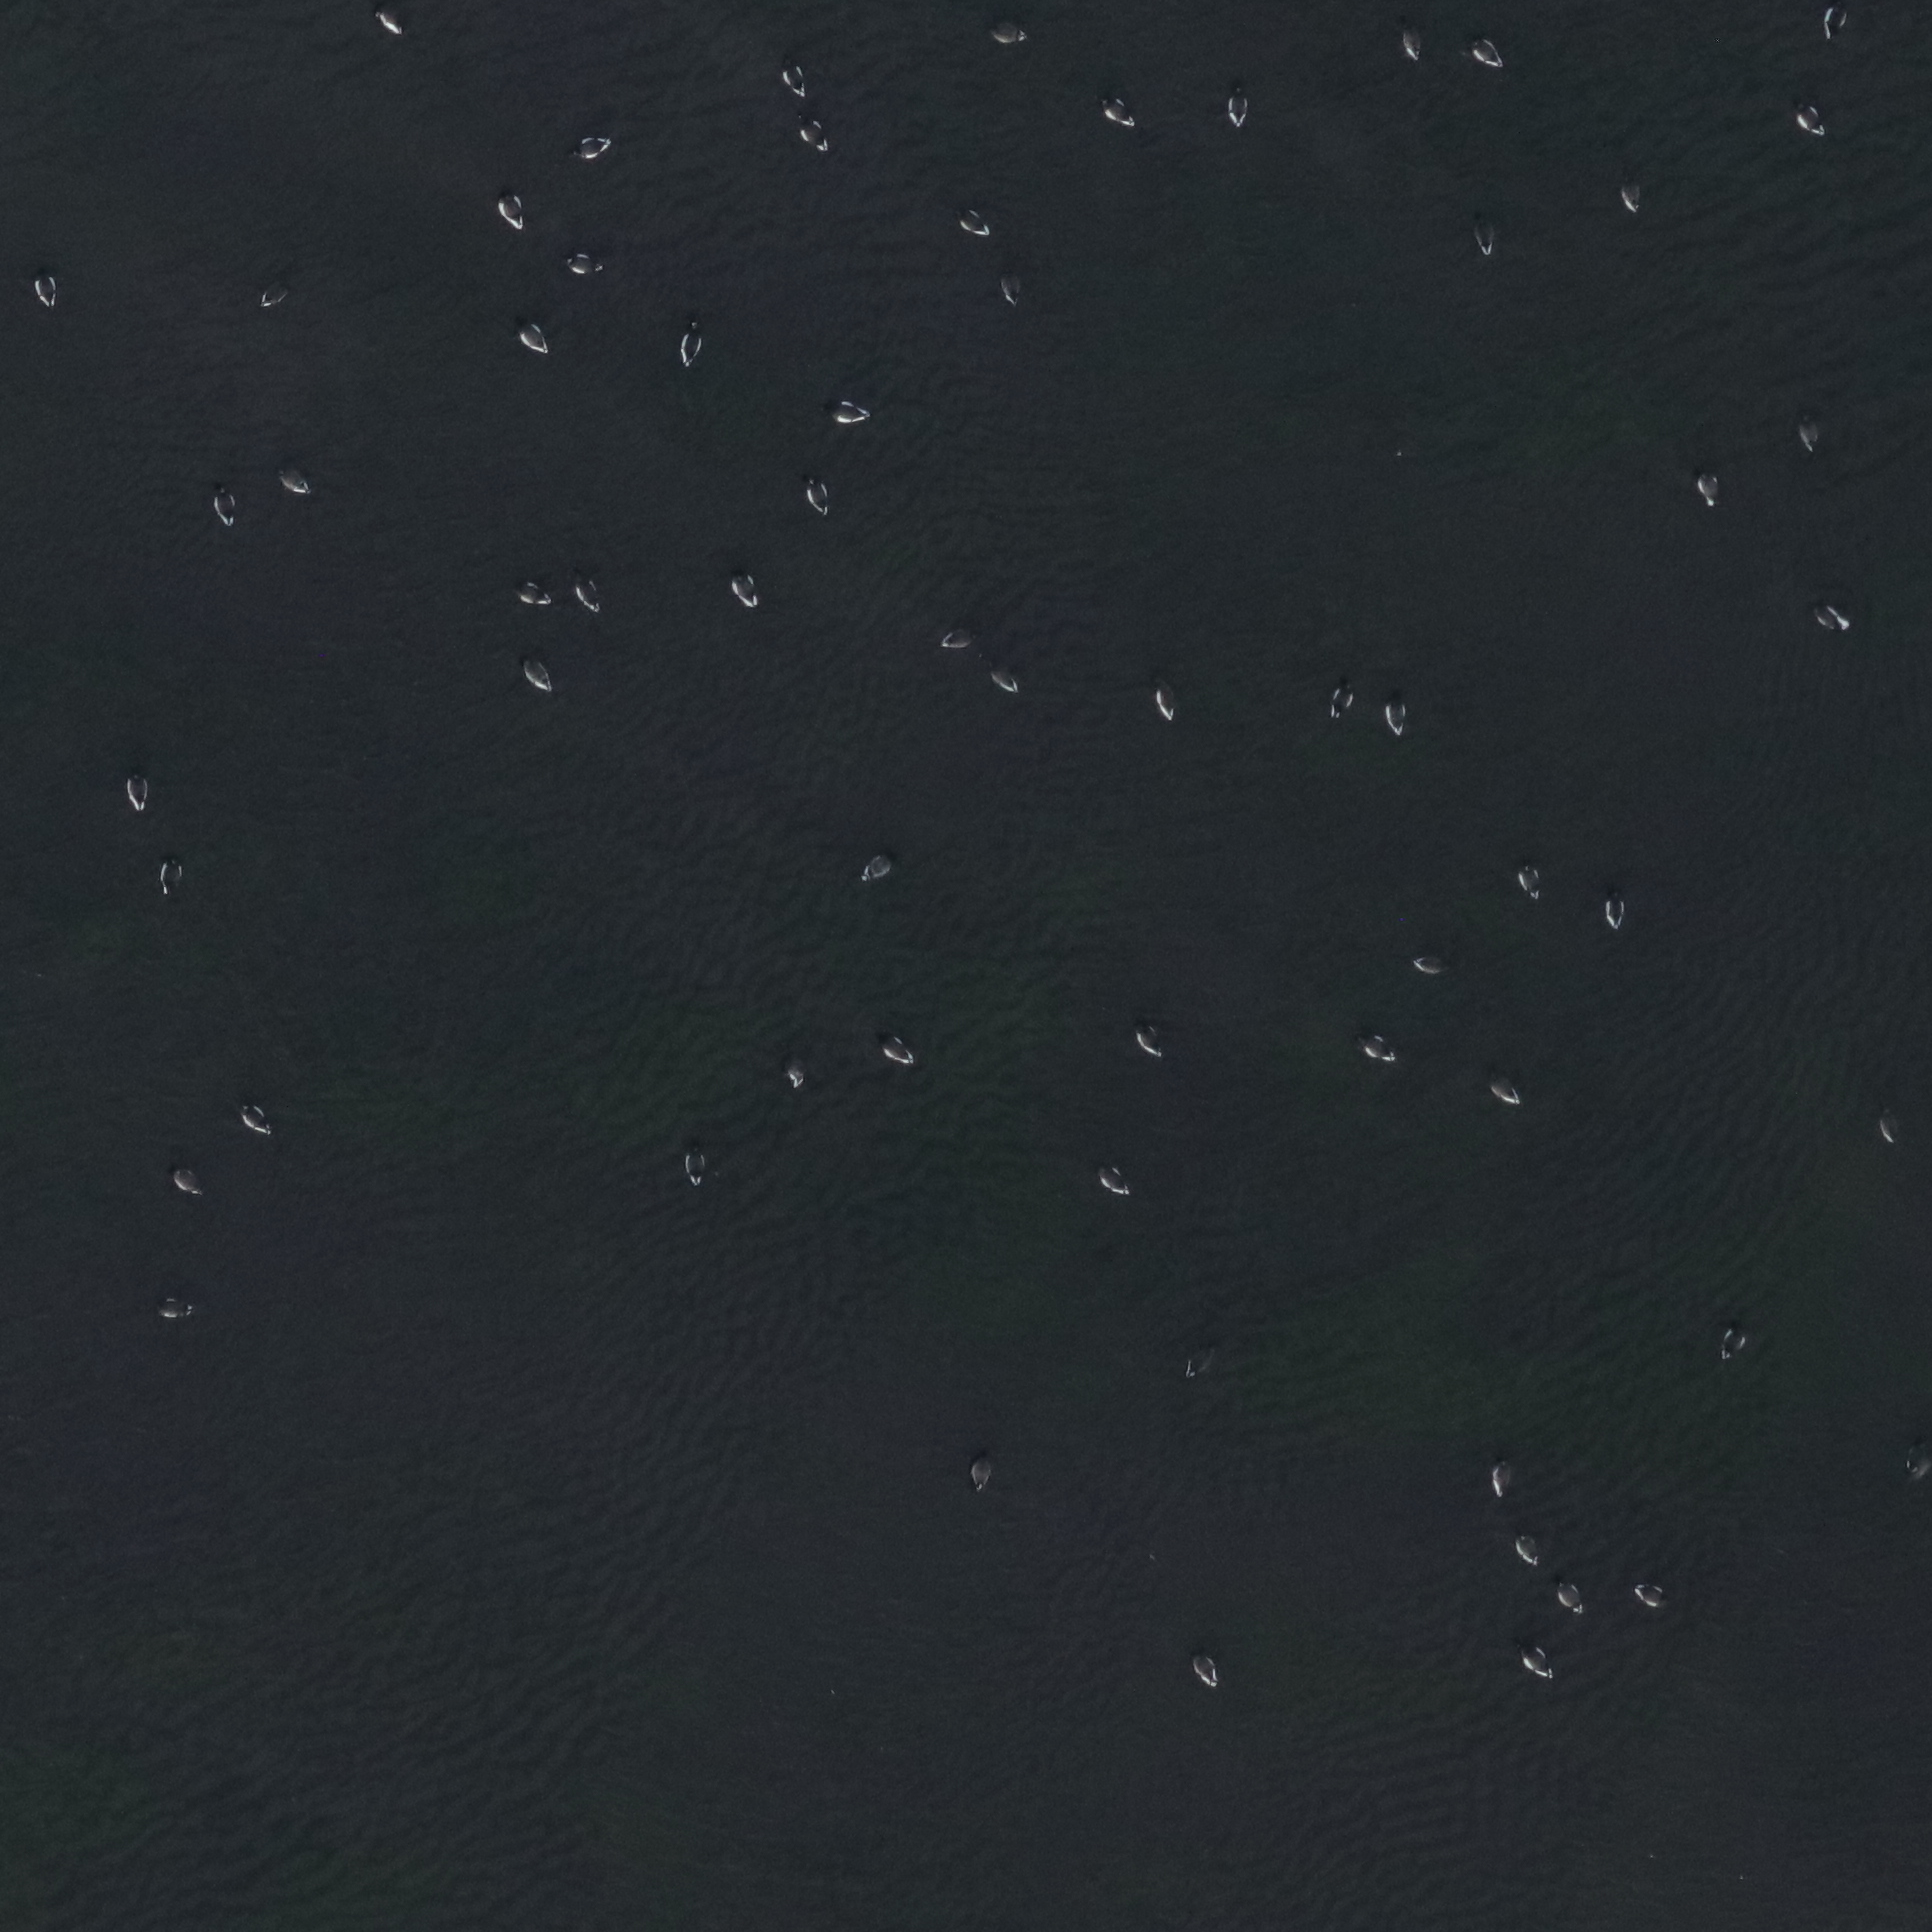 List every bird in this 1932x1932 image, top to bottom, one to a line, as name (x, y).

brant (391, 19)
brant (1839, 19)
brant (1006, 32)
brant (1407, 37)
brant (1484, 51)
brant (794, 79)
brant (1236, 108)
brant (1117, 112)
brant (1808, 119)
brant (814, 137)
brant (591, 146)
brant (1633, 193)
brant (511, 211)
brant (974, 223)
brant (1486, 234)
brant (584, 265)
brant (1010, 285)
brant (45, 288)
brant (271, 291)
brant (533, 336)
brant (688, 343)
brant (848, 412)
brant (1805, 436)
brant (292, 480)
brant (1706, 487)
brant (820, 497)
brant (225, 505)
brant (744, 590)
brant (588, 595)
brant (533, 596)
brant (1827, 617)
brant (958, 638)
brant (536, 673)
brant (1006, 680)
brant (1165, 699)
brant (1340, 699)
brant (1395, 715)
brant (137, 790)
brant (878, 865)
brant (170, 876)
brant (1529, 881)
brant (1615, 911)
brant (1432, 964)
brant (1148, 1037)
brant (1375, 1048)
brant (898, 1051)
brant (799, 1069)
brant (1506, 1090)
brant (254, 1116)
brant (1892, 1126)
brant (693, 1165)
brant (188, 1180)
brant (1114, 1180)
brant (174, 1308)
brant (1732, 1341)
brant (1196, 1356)
brant (1912, 1455)
brant (978, 1471)
brant (1501, 1478)
brant (1526, 1542)
brant (1649, 1595)
brant (1568, 1596)
brant (1535, 1659)
brant (1203, 1668)